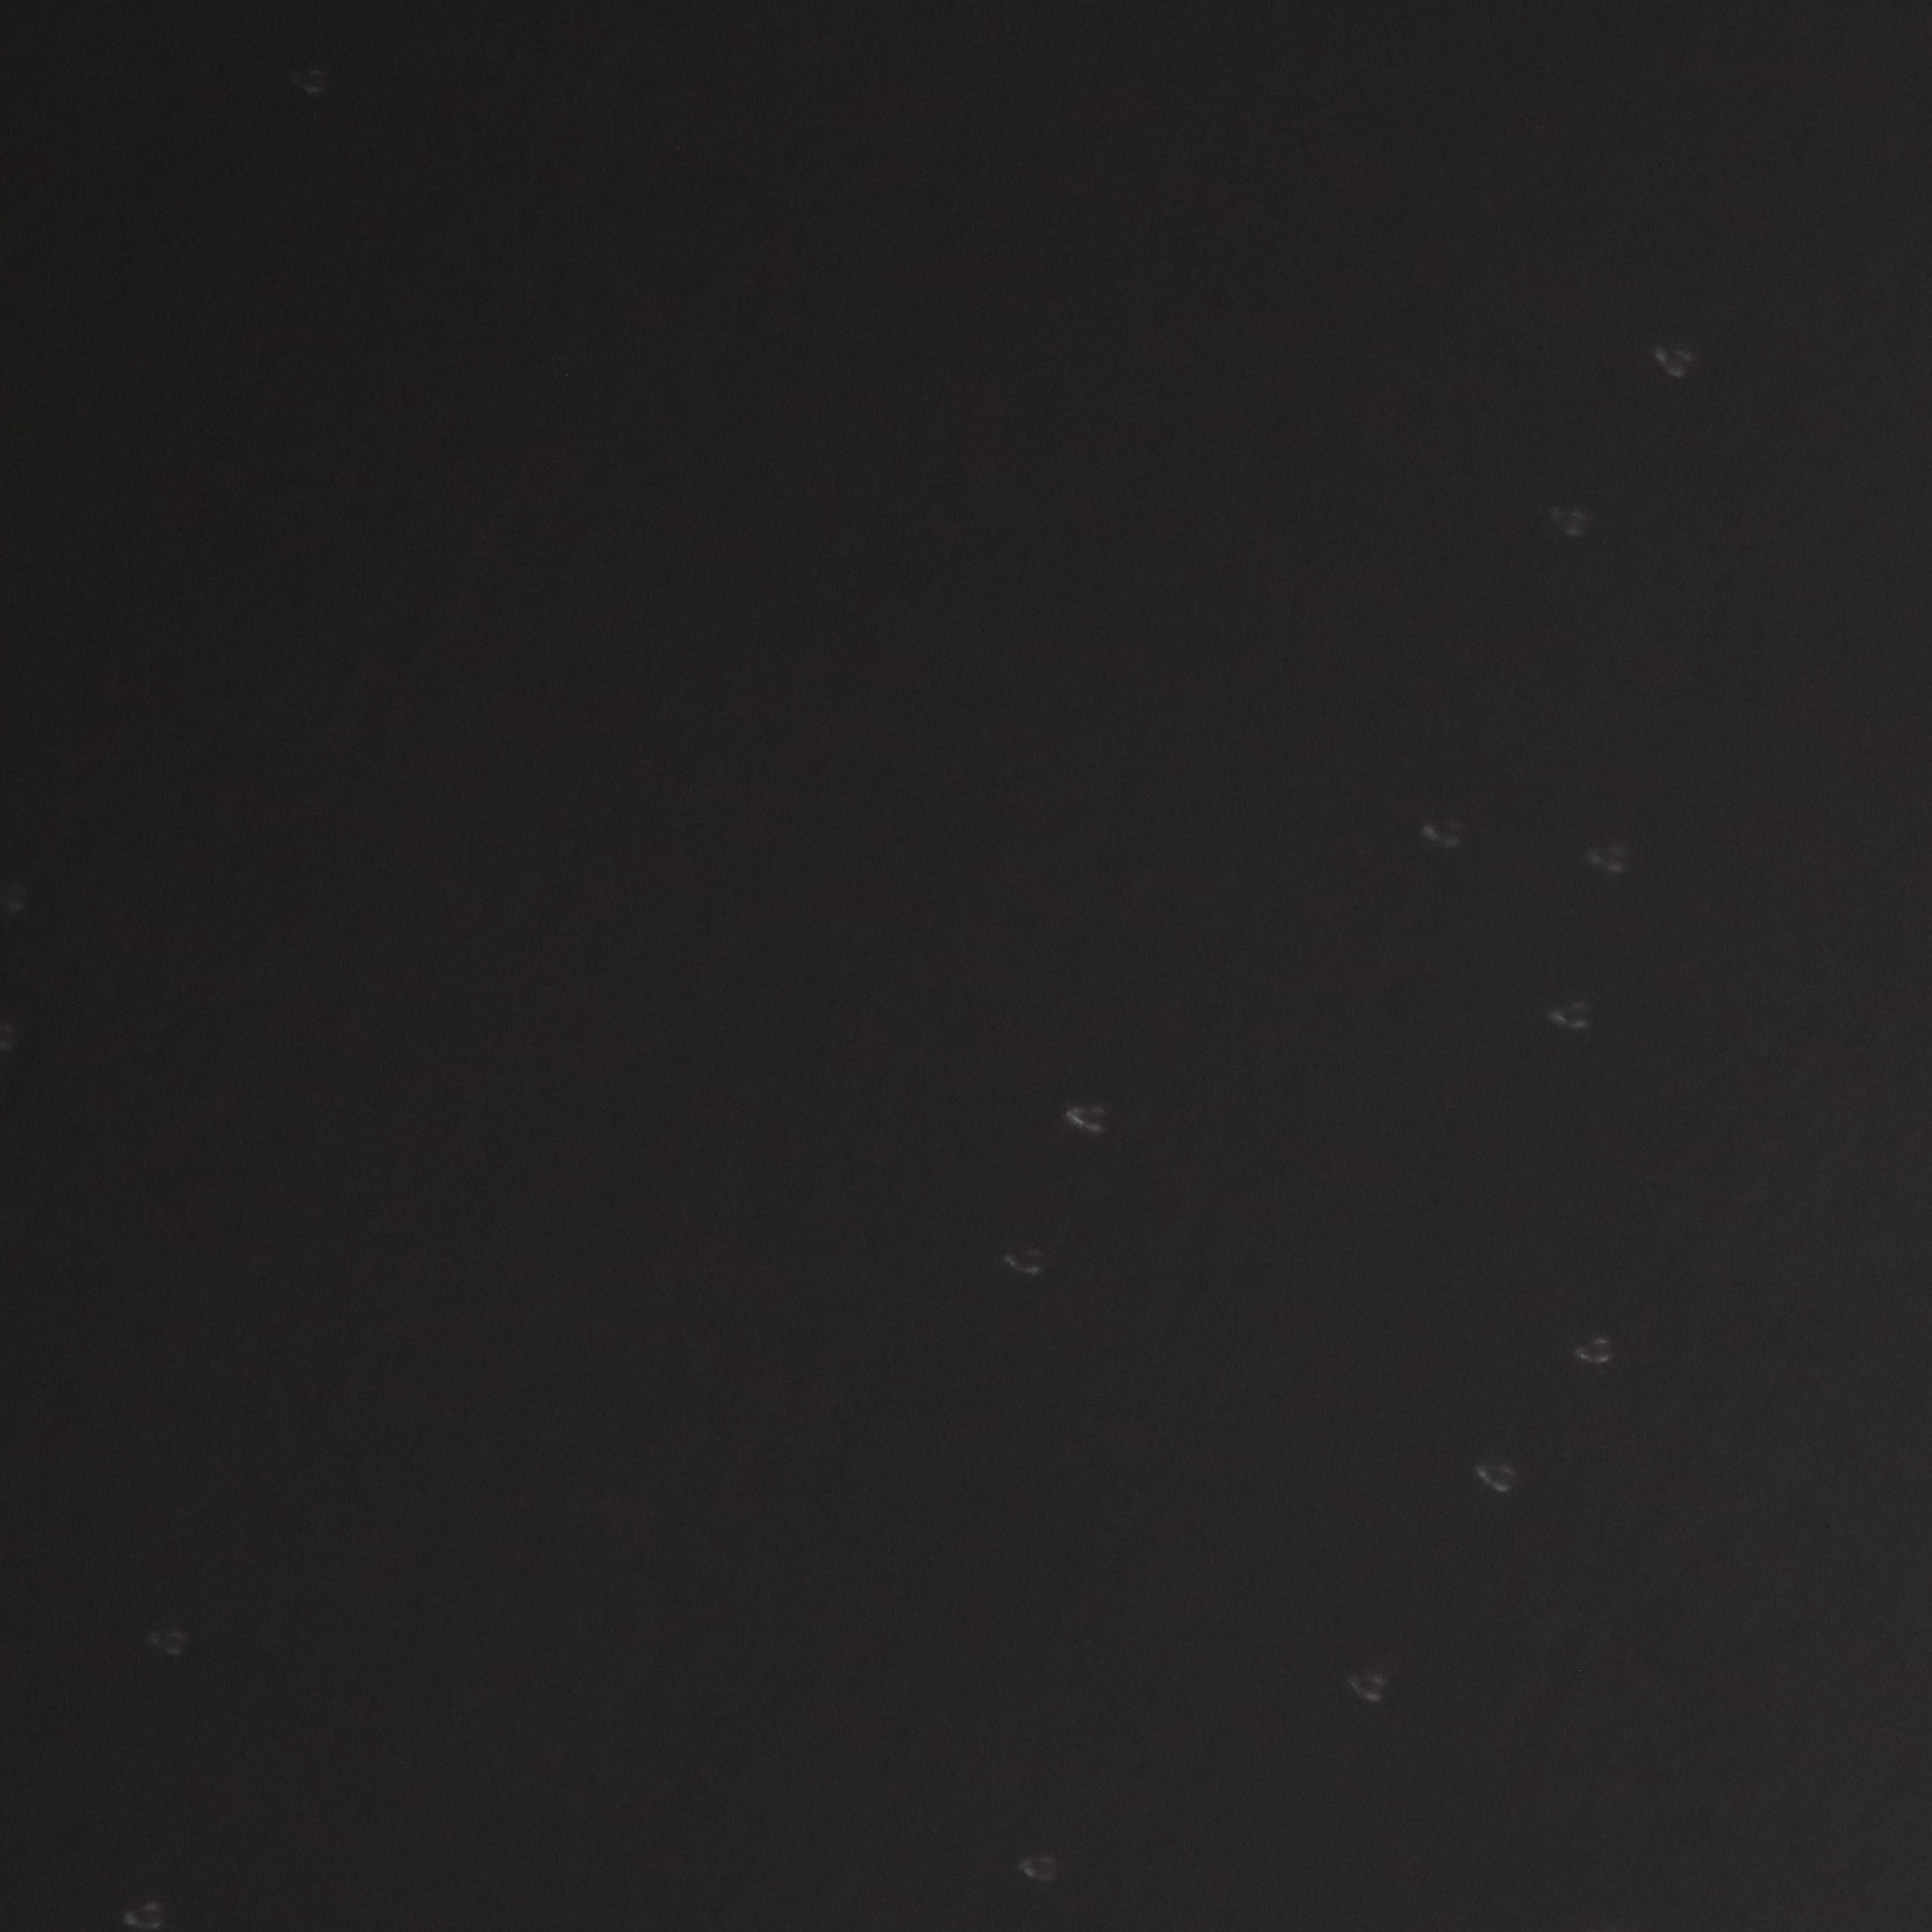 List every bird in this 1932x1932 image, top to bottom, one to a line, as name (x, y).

brant (1668, 358)
brant (1569, 527)
brant (1450, 827)
brant (1611, 854)
brant (1561, 1010)
brant (1084, 1117)
brant (1026, 1256)
brant (1598, 1351)
brant (1488, 1473)
brant (169, 1646)
brant (1370, 1679)
brant (1033, 1864)
brant (140, 1920)